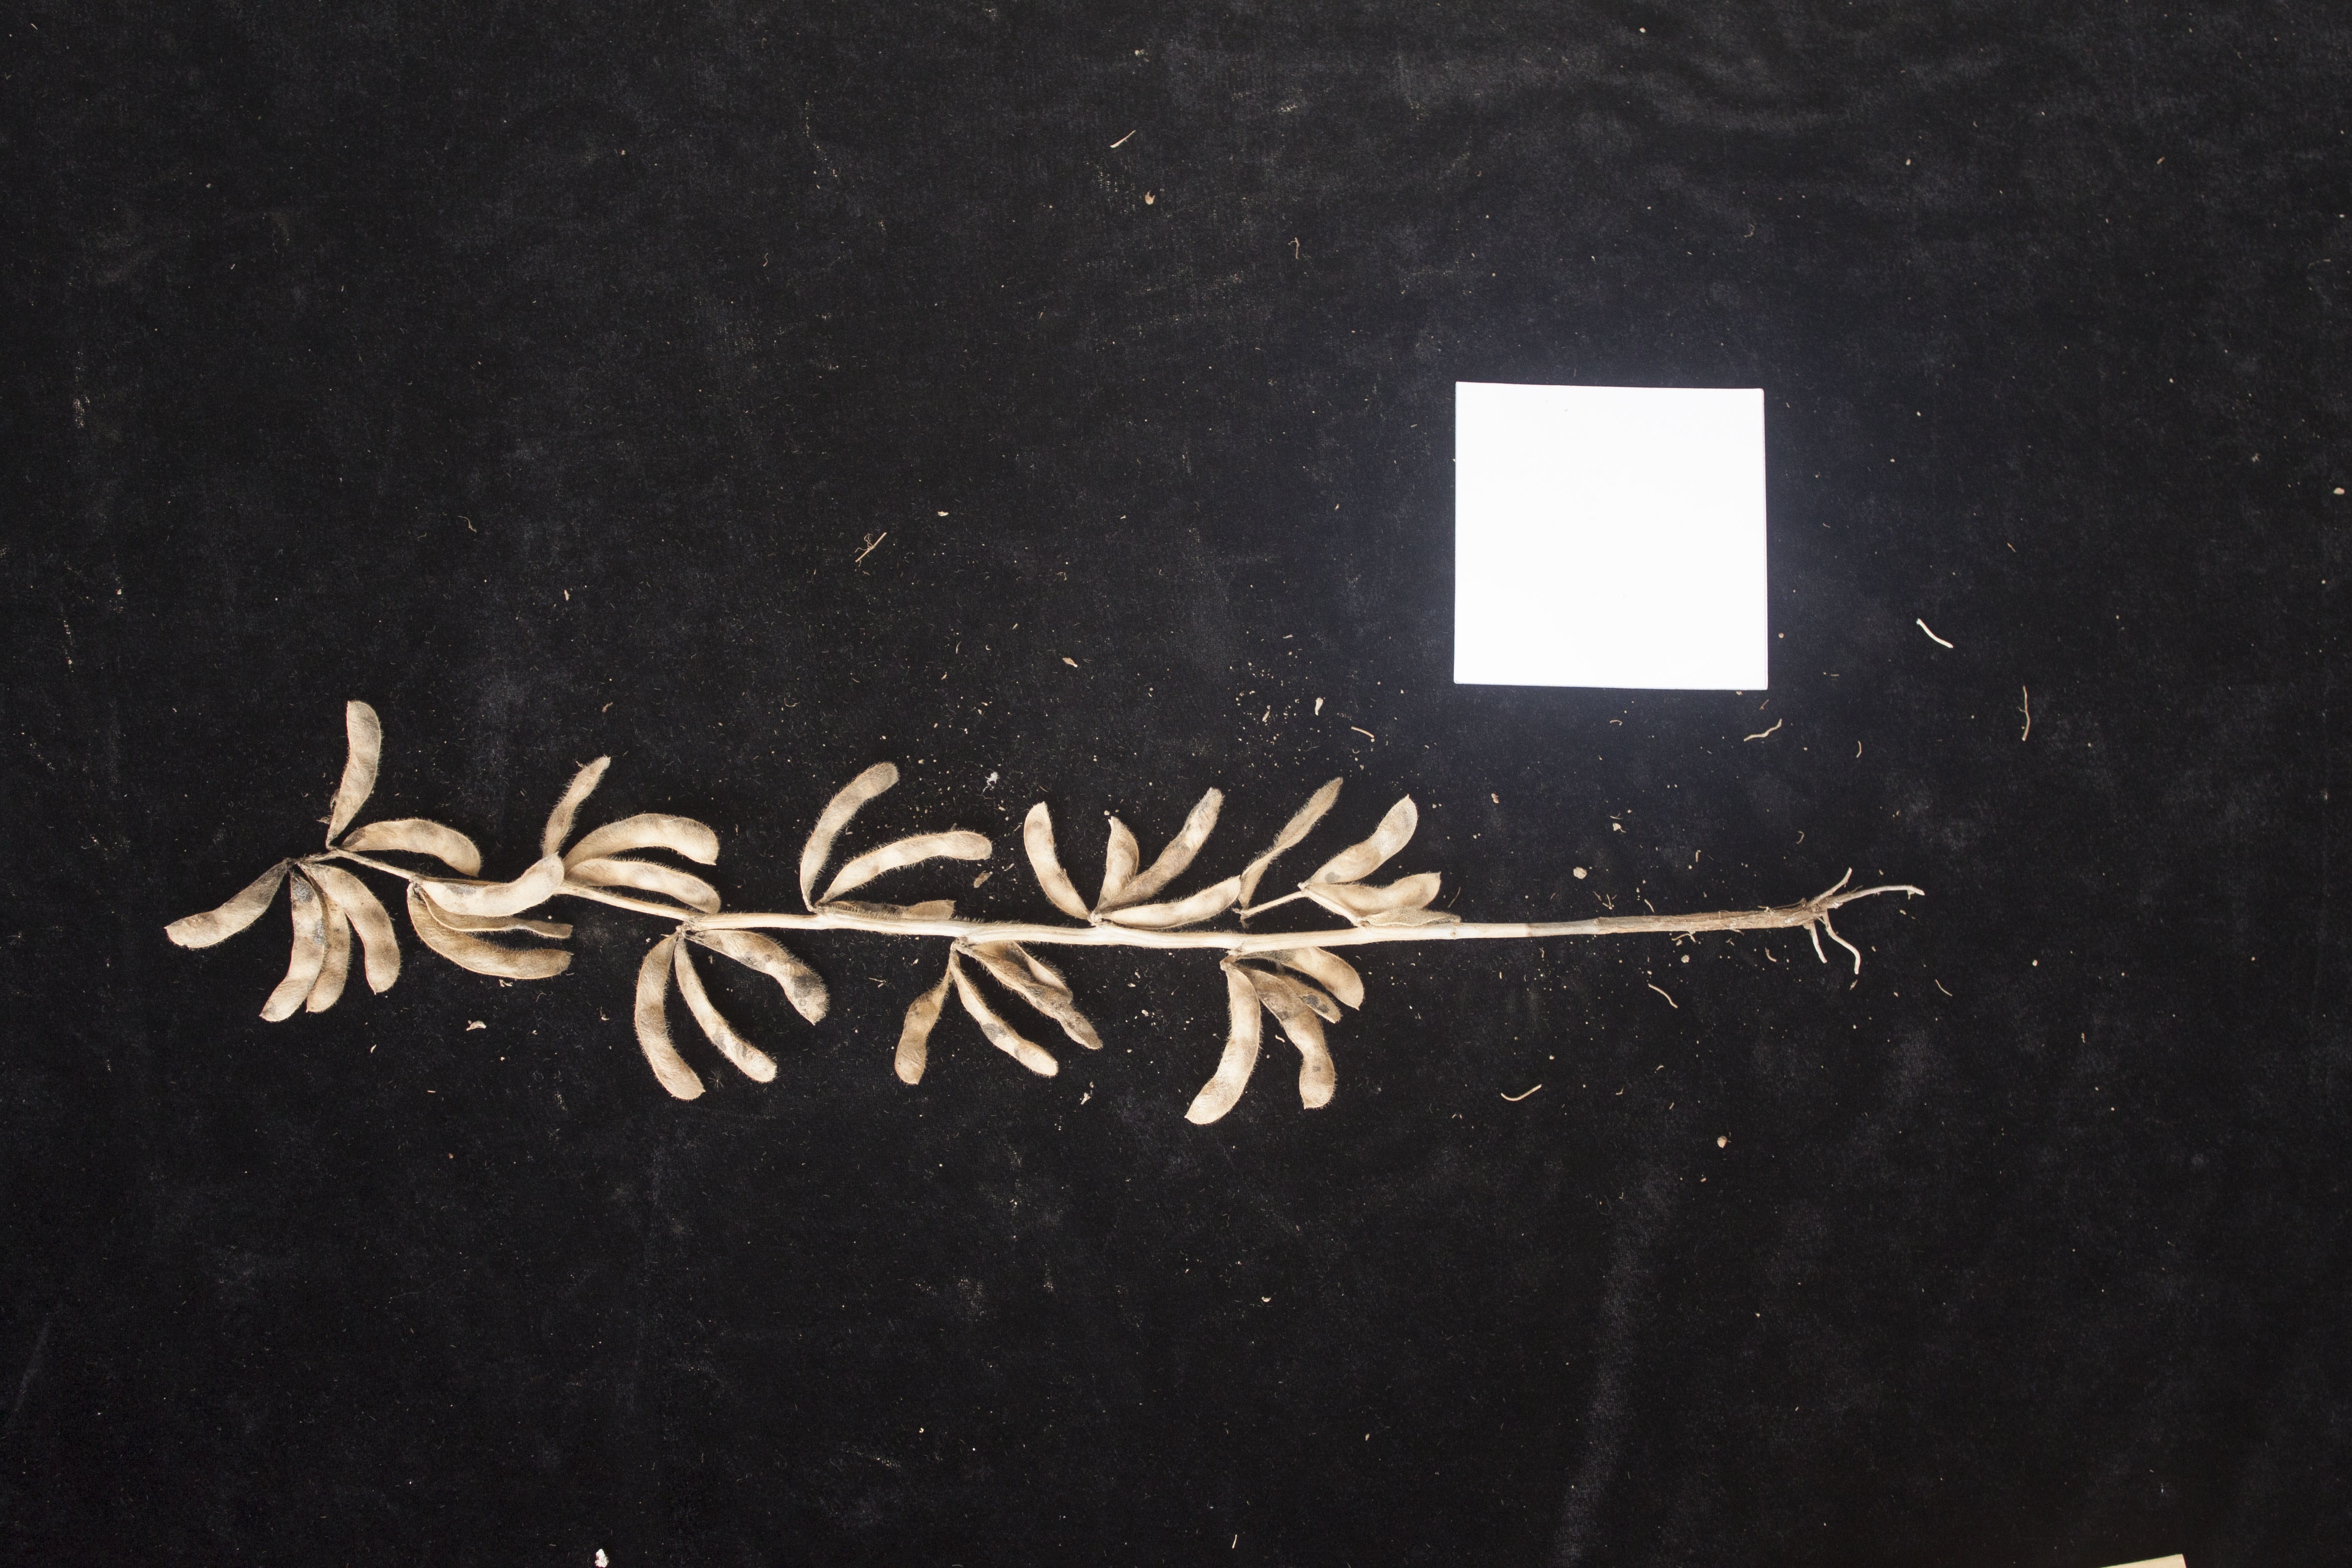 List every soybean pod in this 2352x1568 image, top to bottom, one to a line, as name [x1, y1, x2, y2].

soybean pod [328, 702, 381, 845]
soybean pod [540, 756, 610, 860]
soybean pod [800, 765, 898, 911]
soybean pod [1238, 777, 1342, 910]
soybean pod [1098, 787, 1222, 907]
soybean pod [1304, 797, 1417, 887]
soybean pod [1024, 803, 1090, 920]
soybean pod [563, 814, 718, 873]
soybean pod [1090, 816, 1139, 927]
soybean pod [343, 820, 479, 877]
soybean pod [818, 831, 993, 901]
soybean pod [419, 856, 562, 919]
soybean pod [569, 857, 722, 914]
soybean pod [166, 866, 285, 950]
soybean pod [300, 866, 399, 993]
soybean pod [260, 873, 324, 1022]
soybean pod [1098, 875, 1241, 929]
soybean pod [1312, 875, 1439, 914]
soybean pod [1298, 883, 1463, 931]
soybean pod [414, 886, 574, 939]
soybean pod [407, 888, 573, 981]
soybean pod [808, 900, 955, 922]
soybean pod [688, 931, 828, 1027]
soybean pod [635, 933, 703, 1101]
soybean pod [677, 934, 777, 1084]
soybean pod [968, 942, 1072, 1006]
soybean pod [953, 944, 1101, 1051]
soybean pod [949, 948, 1057, 1078]
soybean pod [1249, 949, 1363, 1008]
soybean pod [1184, 963, 1263, 1126]
soybean pod [1238, 967, 1335, 1110]
soybean pod [895, 972, 949, 1085]
soybean pod [1271, 975, 1342, 1023]